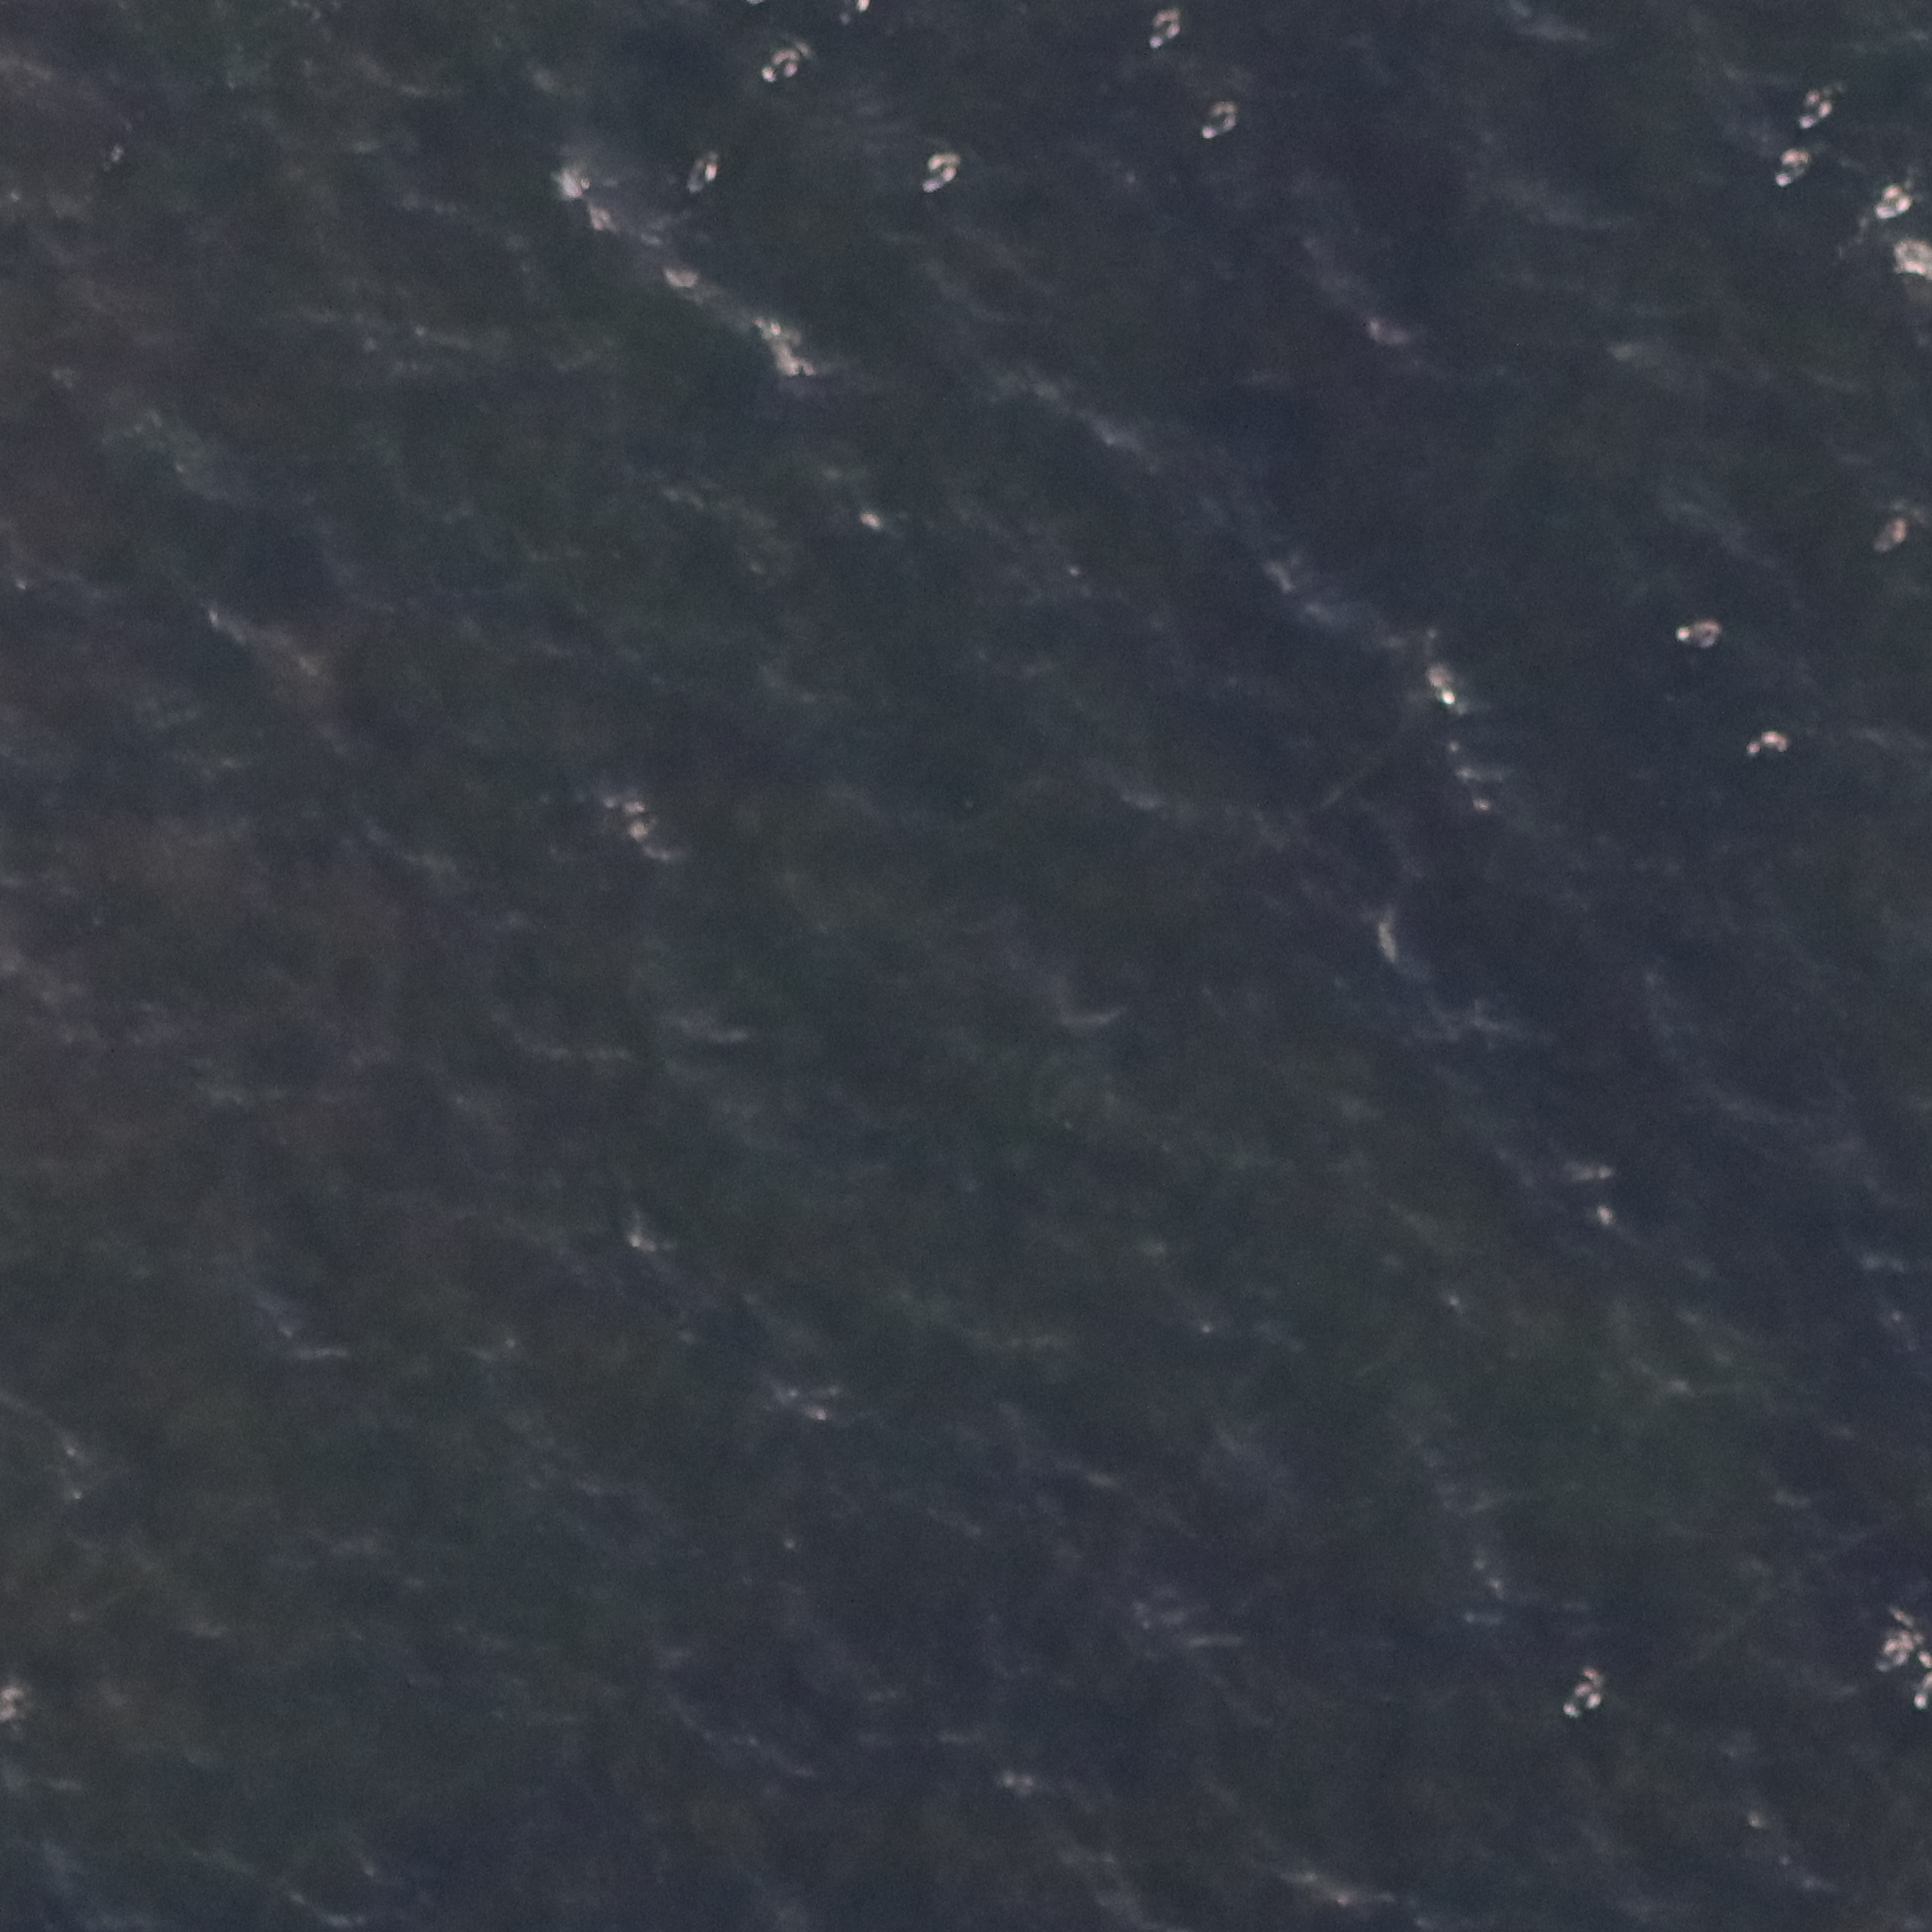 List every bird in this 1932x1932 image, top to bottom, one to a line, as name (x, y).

brant (858, 4)
brant (1163, 25)
brant (785, 66)
brant (1820, 111)
brant (1218, 117)
brant (706, 170)
brant (944, 174)
brant (1789, 178)
brant (1896, 199)
brant (1889, 537)
brant (1703, 632)
brant (1771, 742)
brant (1890, 1656)
brant (1584, 1698)